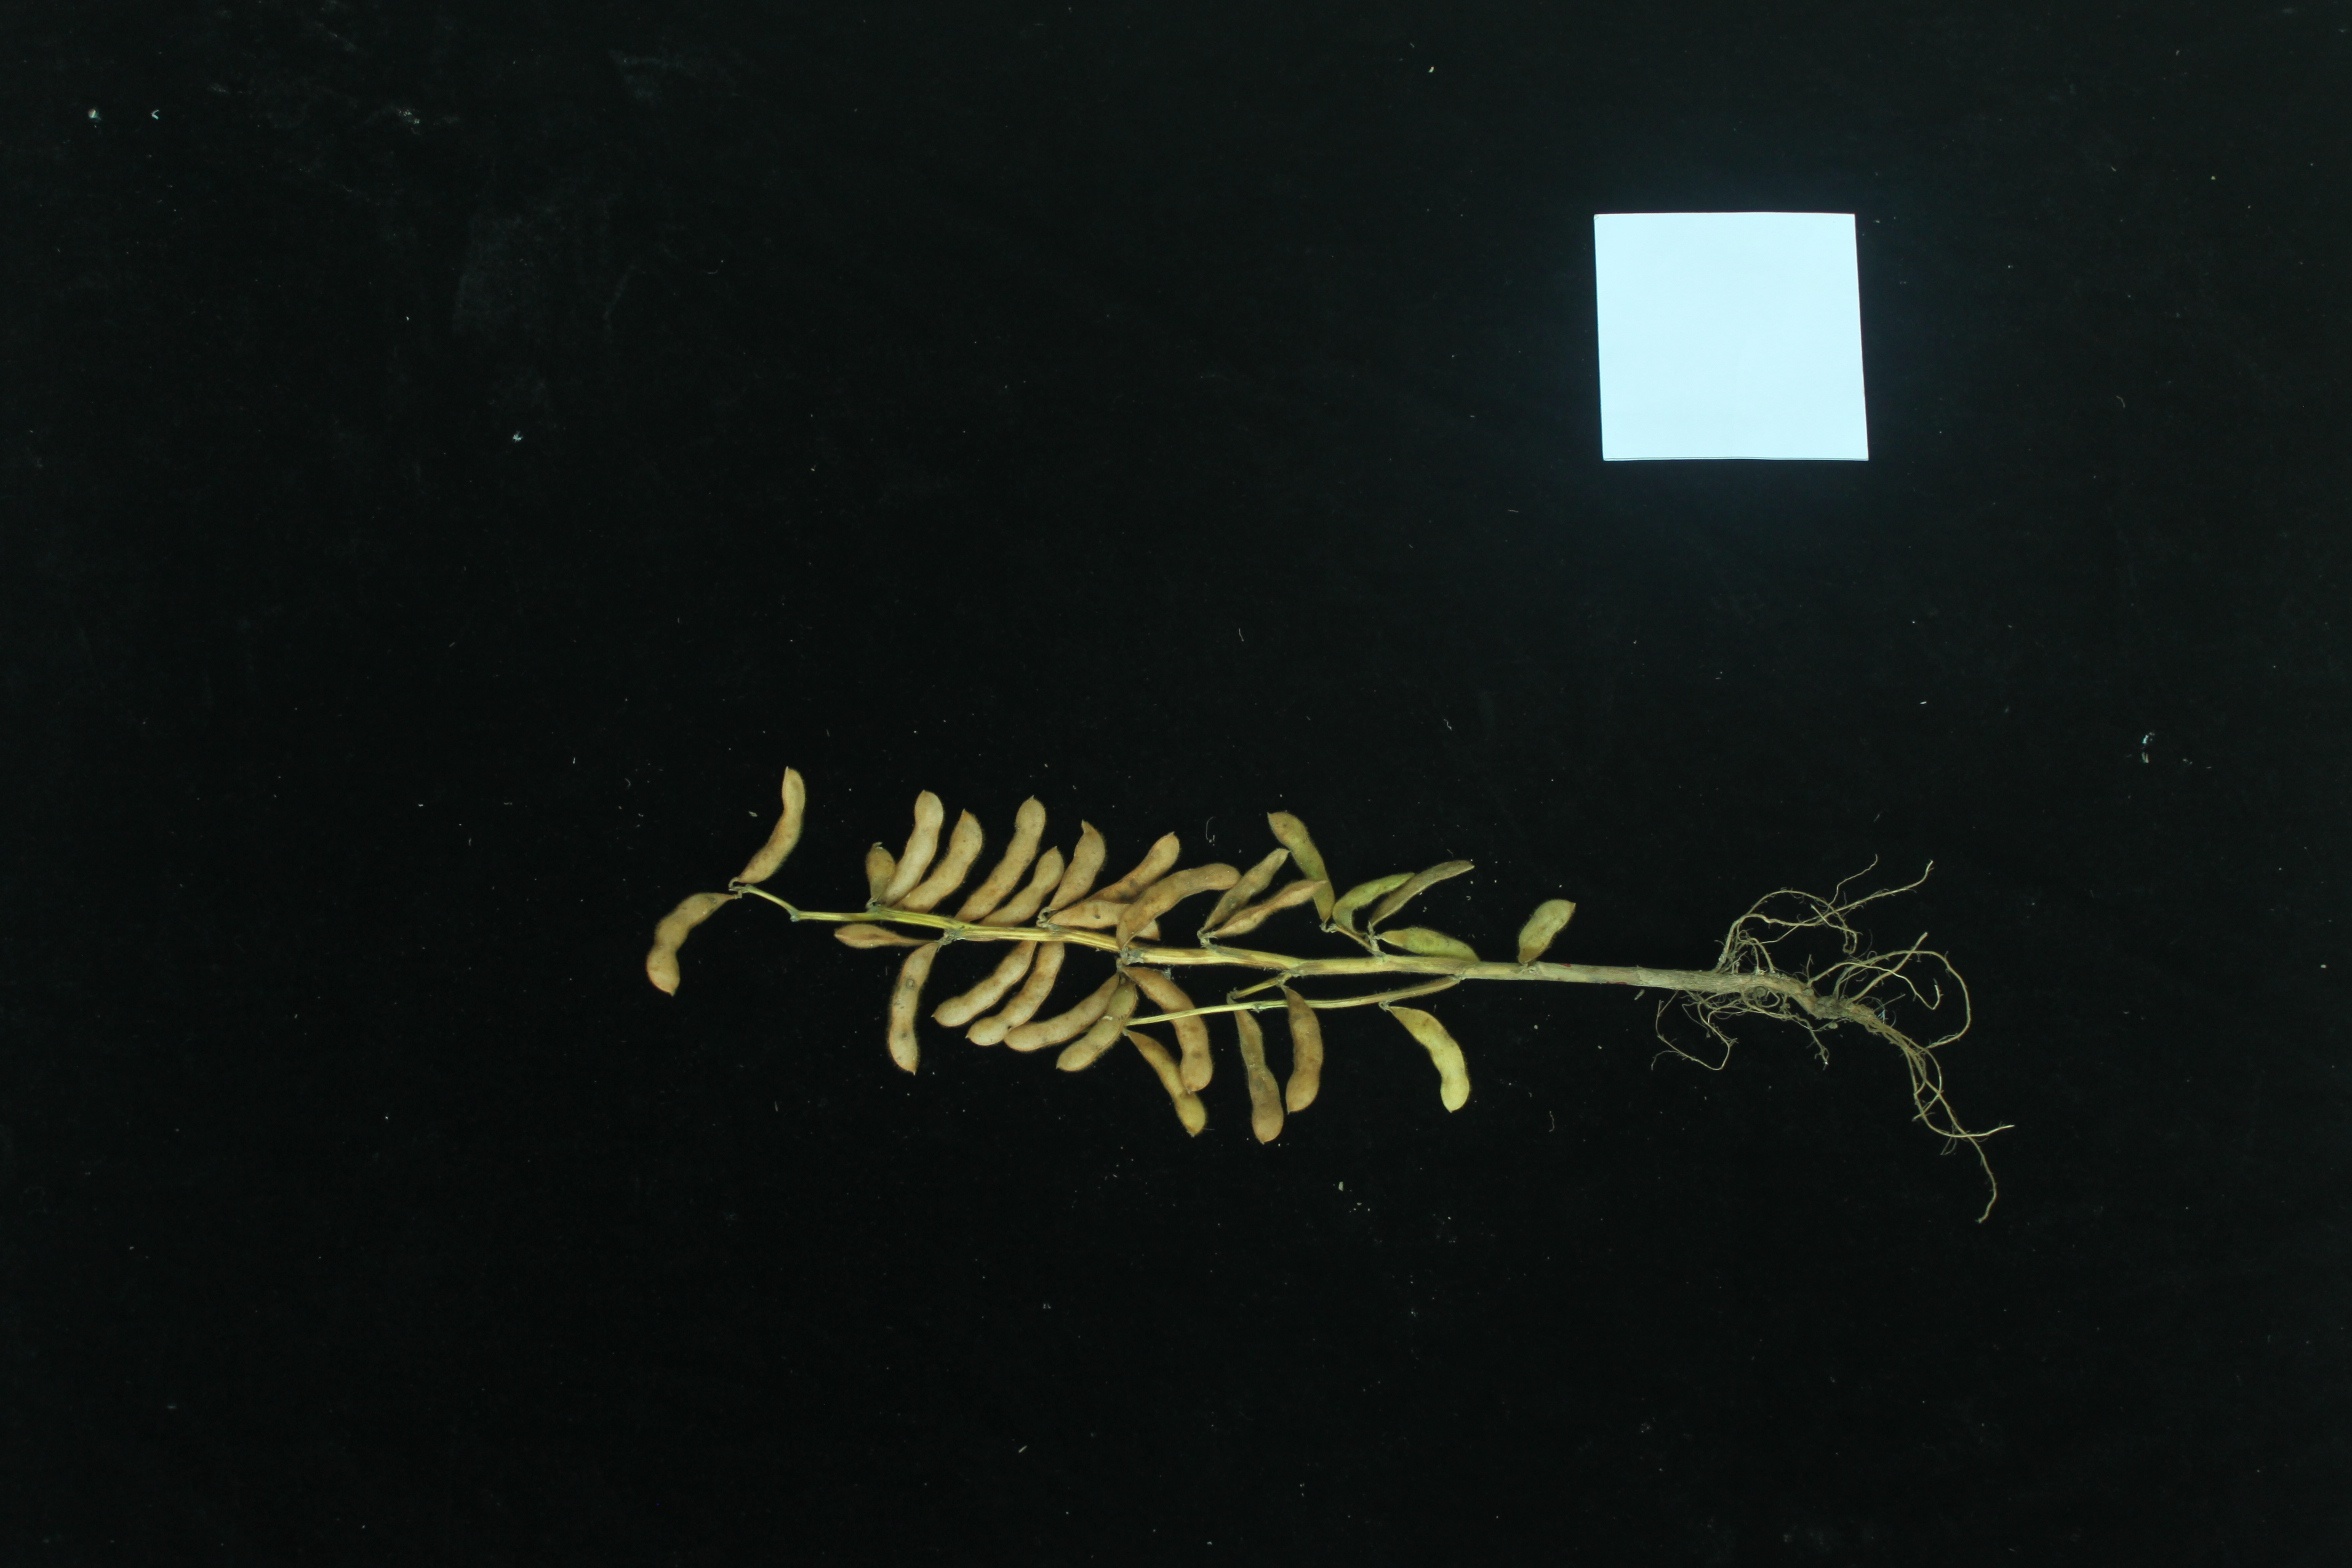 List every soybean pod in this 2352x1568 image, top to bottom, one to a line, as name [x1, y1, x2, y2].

soybean pod [735, 767, 803, 883]
soybean pod [882, 791, 944, 906]
soybean pod [954, 797, 1045, 923]
soybean pod [891, 810, 983, 911]
soybean pod [1268, 812, 1335, 927]
soybean pod [1040, 822, 1105, 915]
soybean pod [1084, 831, 1179, 903]
soybean pod [865, 844, 897, 905]
soybean pod [980, 848, 1063, 924]
soybean pod [1196, 850, 1288, 933]
soybean pod [1369, 861, 1473, 930]
soybean pod [1117, 863, 1239, 958]
soybean pod [1332, 872, 1418, 934]
soybean pod [1201, 879, 1327, 940]
soybean pod [646, 894, 727, 994]
soybean pod [1517, 900, 1575, 969]
soybean pod [1037, 901, 1161, 941]
soybean pod [834, 924, 921, 949]
soybean pod [1380, 929, 1479, 964]
soybean pod [934, 941, 1036, 1026]
soybean pod [887, 943, 940, 1074]
soybean pod [967, 944, 1064, 1047]
soybean pod [1117, 966, 1213, 1098]
soybean pod [1005, 975, 1118, 1053]
soybean pod [1055, 975, 1138, 1071]
soybean pod [1277, 985, 1323, 1112]
soybean pod [1230, 1000, 1283, 1144]
soybean pod [1382, 1006, 1469, 1111]
soybean pod [1121, 1029, 1206, 1140]